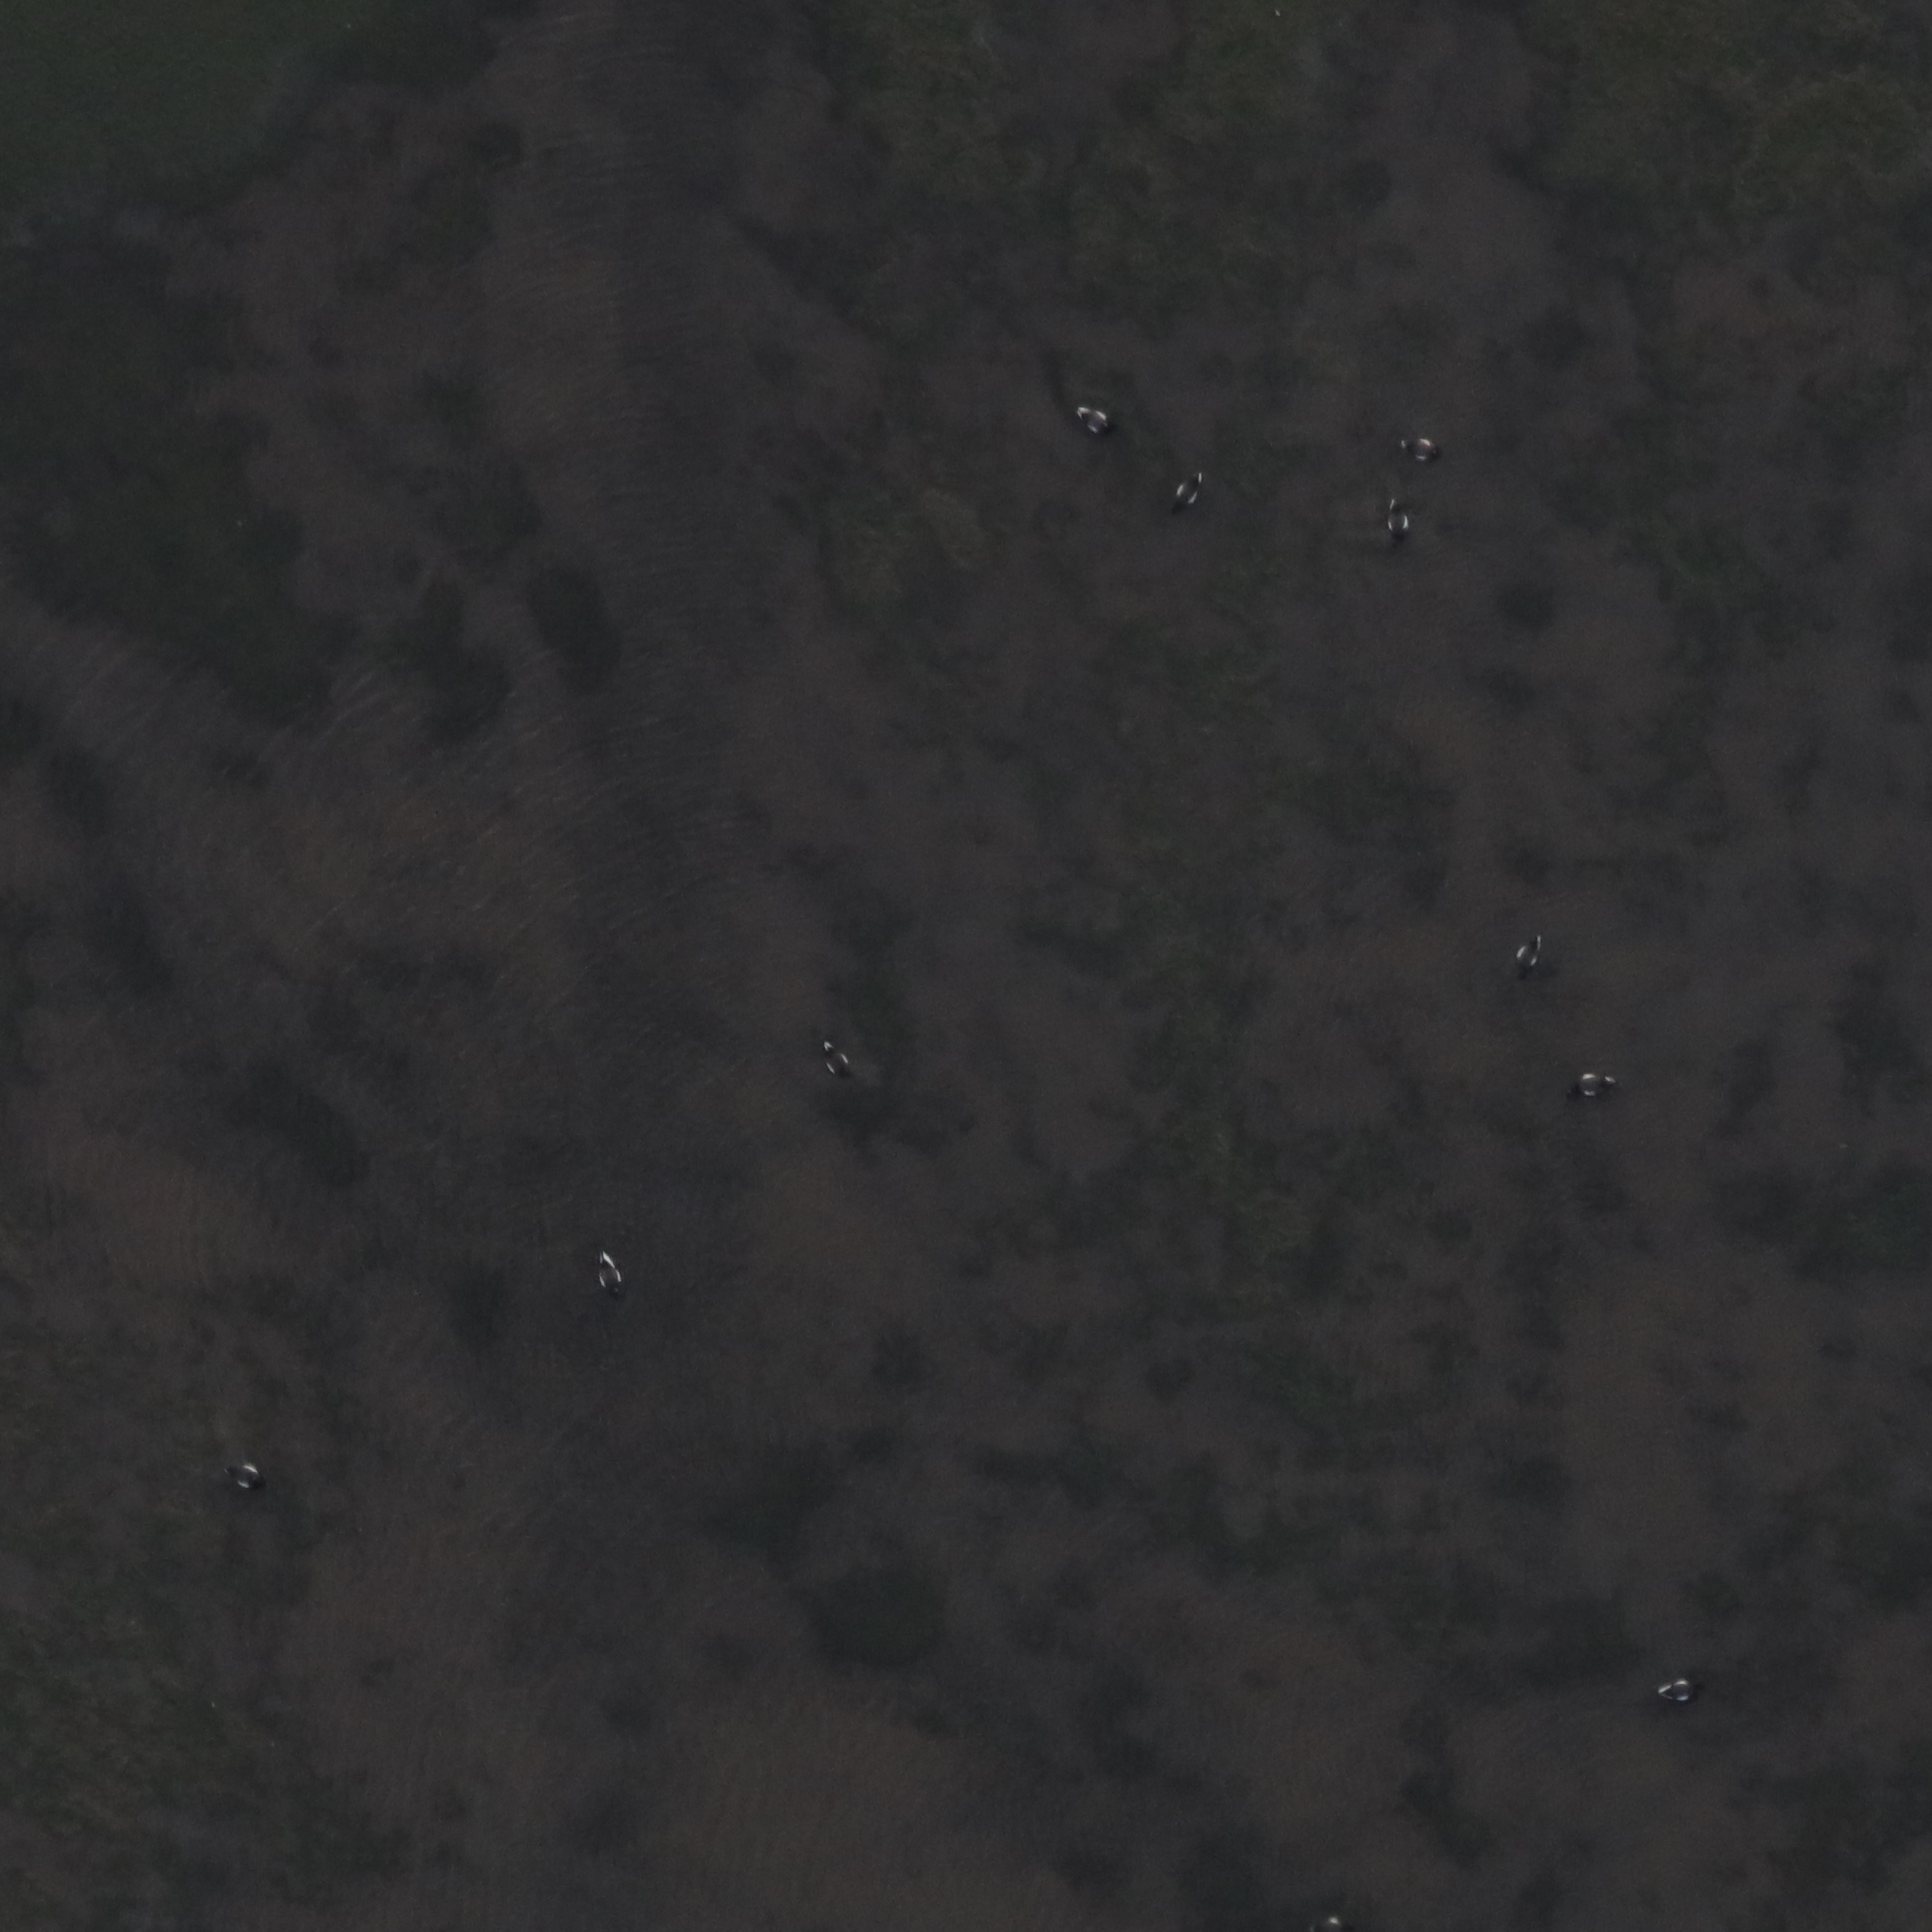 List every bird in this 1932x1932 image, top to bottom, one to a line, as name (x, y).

brant (1097, 421)
brant (1421, 449)
brant (1190, 491)
brant (1397, 520)
brant (1528, 956)
brant (838, 1061)
brant (1590, 1085)
brant (611, 1276)
brant (247, 1476)
brant (1678, 1691)
brant (1332, 1932)